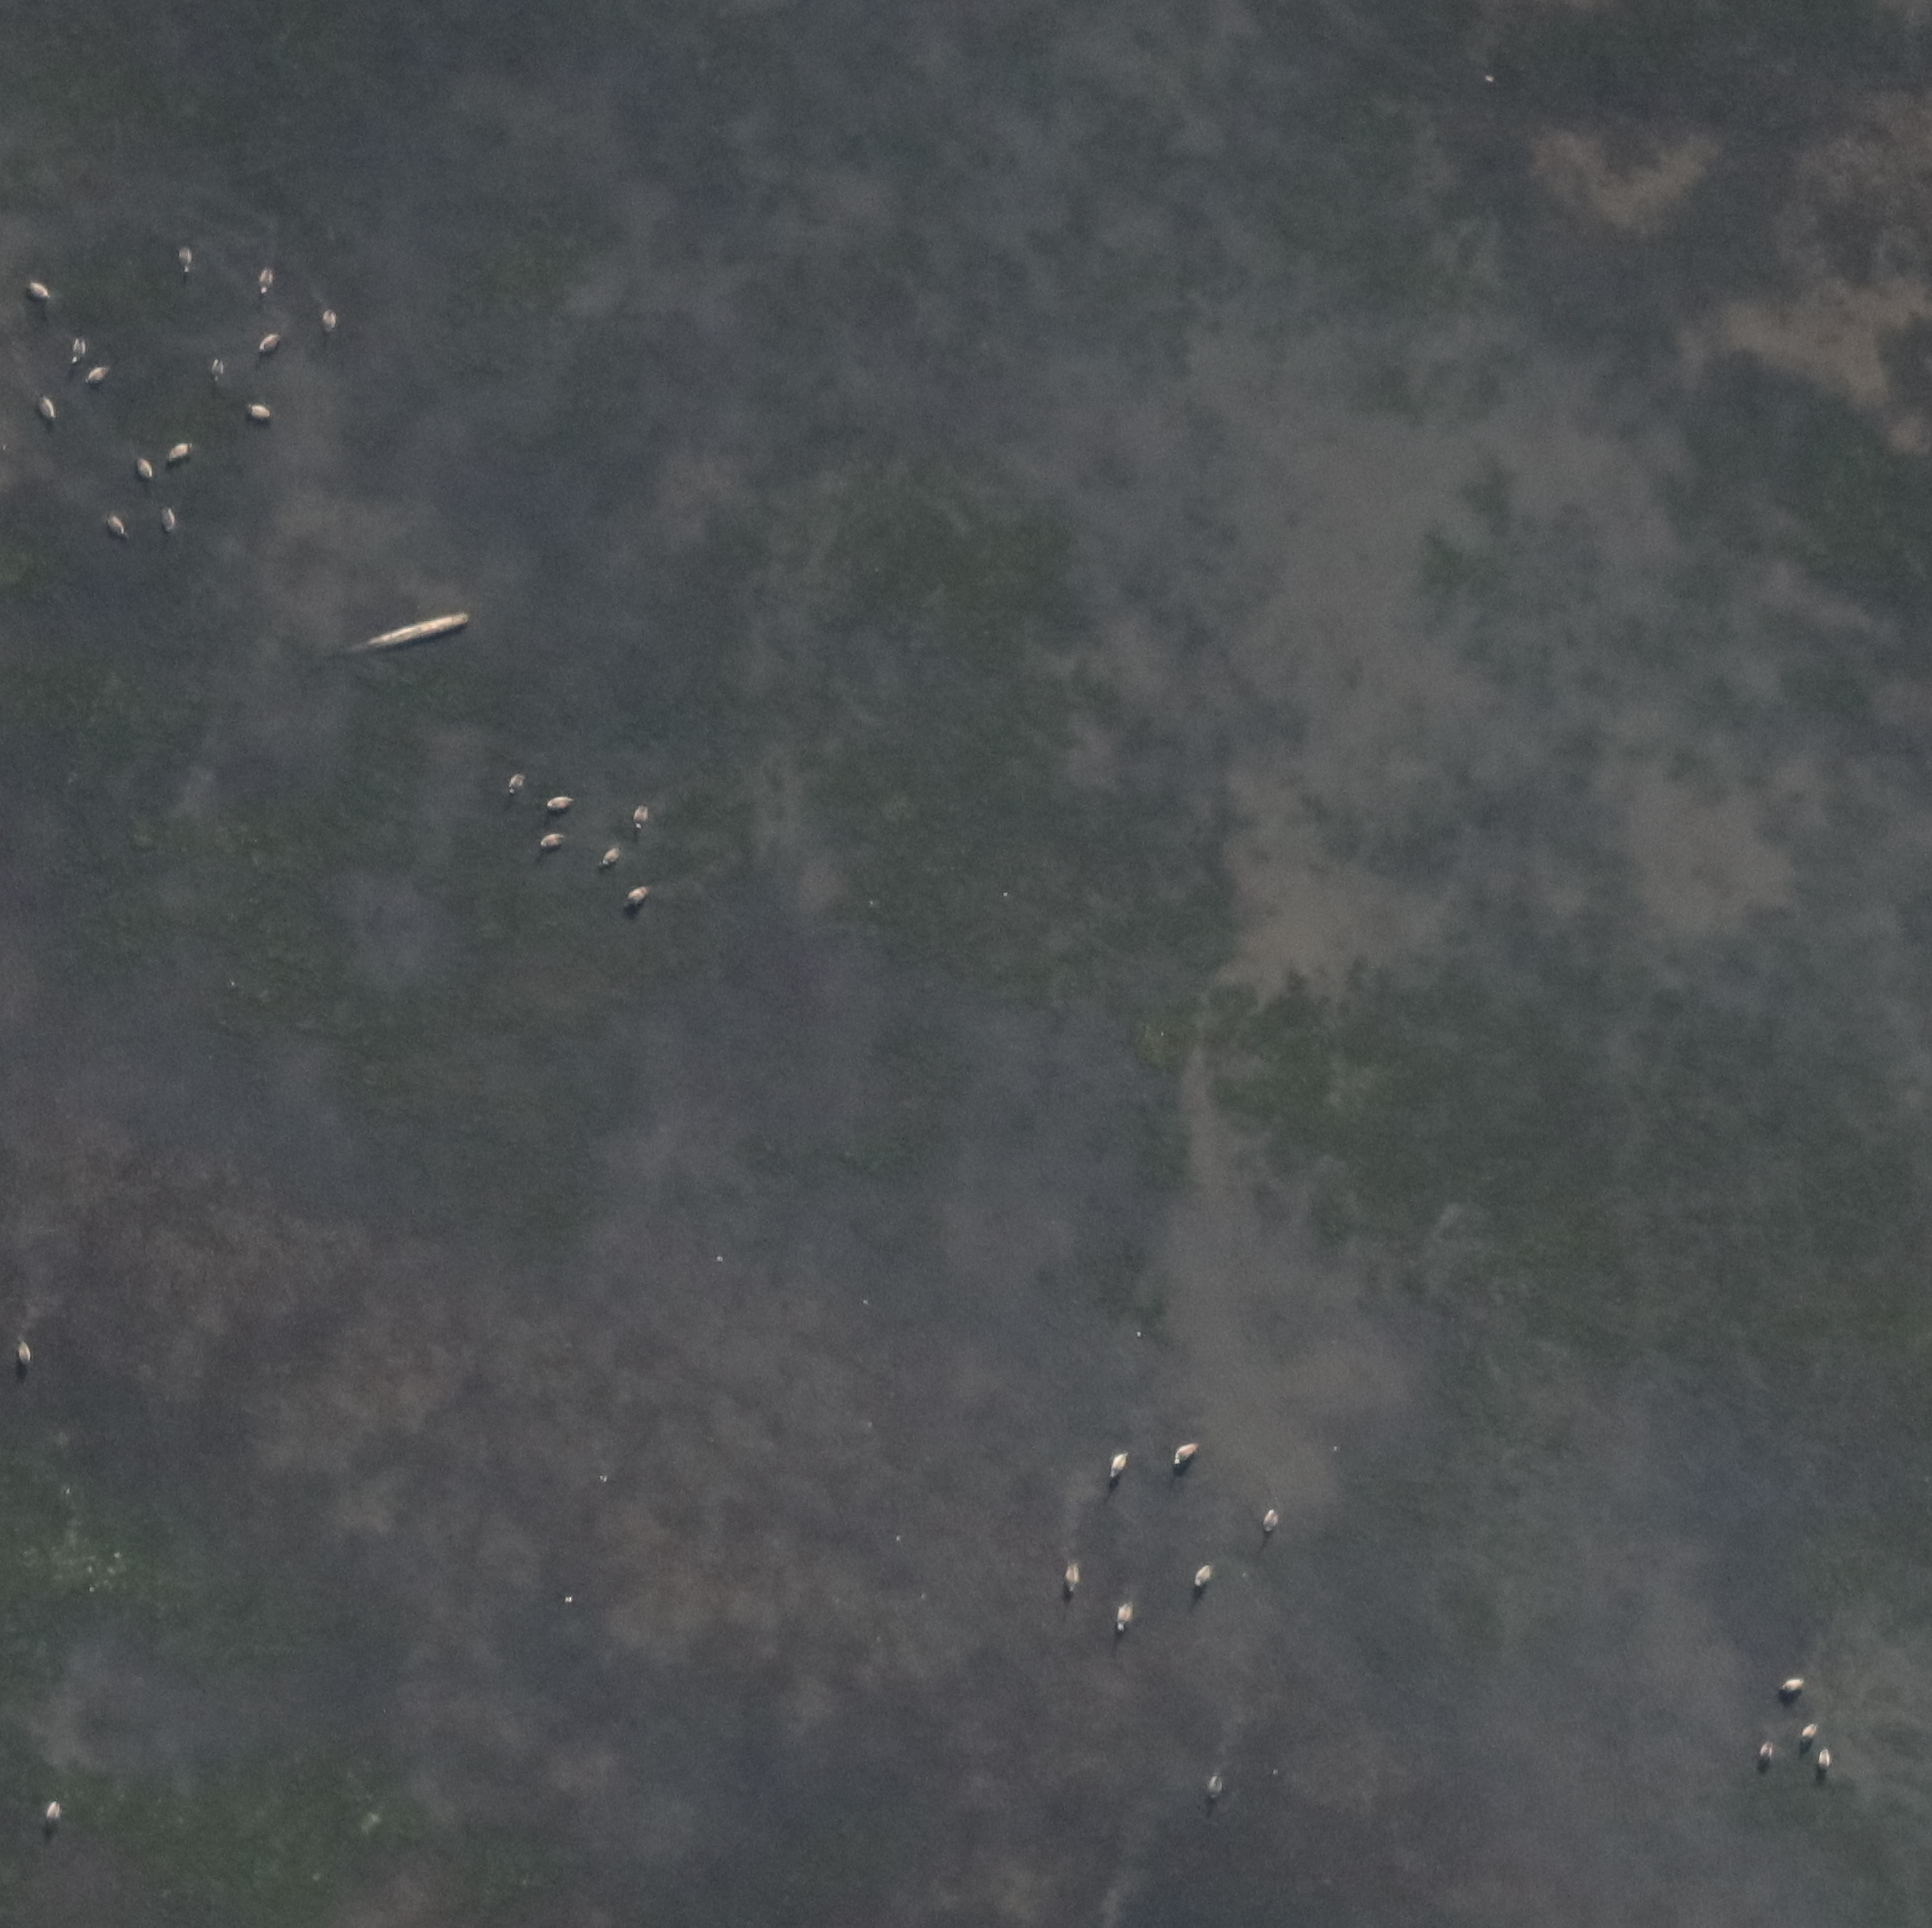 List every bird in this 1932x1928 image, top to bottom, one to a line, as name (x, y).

Canada goose (186, 258)
Canada goose (263, 279)
Canada goose (38, 291)
Canada goose (330, 320)
Canada goose (269, 342)
Canada goose (78, 347)
Canada goose (216, 369)
Canada goose (96, 375)
Canada goose (46, 409)
Canada goose (259, 413)
Canada goose (179, 452)
Canada goose (144, 470)
Canada goose (168, 520)
Canada goose (116, 526)
Canada goose (517, 782)
Canada goose (559, 804)
Canada goose (640, 814)
Canada goose (552, 841)
Canada goose (611, 856)
Canada goose (636, 896)
Canada goose (23, 1351)
Canada goose (1185, 1454)
Canada goose (1120, 1464)
Canada goose (1269, 1521)
Canada goose (1203, 1575)
Canada goose (1072, 1576)
Canada goose (1124, 1615)
Canada goose (1793, 1685)
Canada goose (1808, 1733)
Canada goose (1766, 1752)
Canada goose (1824, 1759)
Canada goose (1215, 1790)
Canada goose (53, 1812)